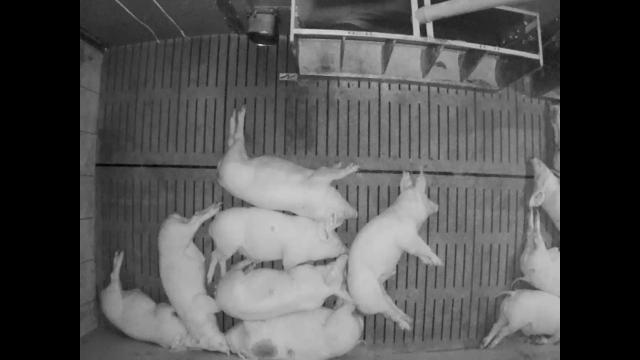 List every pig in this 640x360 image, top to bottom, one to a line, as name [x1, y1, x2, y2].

pig [215, 105, 361, 227]
pig [526, 157, 559, 235]
pig [347, 169, 446, 331]
pig [156, 202, 228, 356]
pig [207, 207, 351, 288]
pig [510, 208, 560, 296]
pig [97, 250, 197, 350]
pig [214, 254, 356, 317]
pig [482, 287, 560, 351]
pig [224, 300, 365, 359]